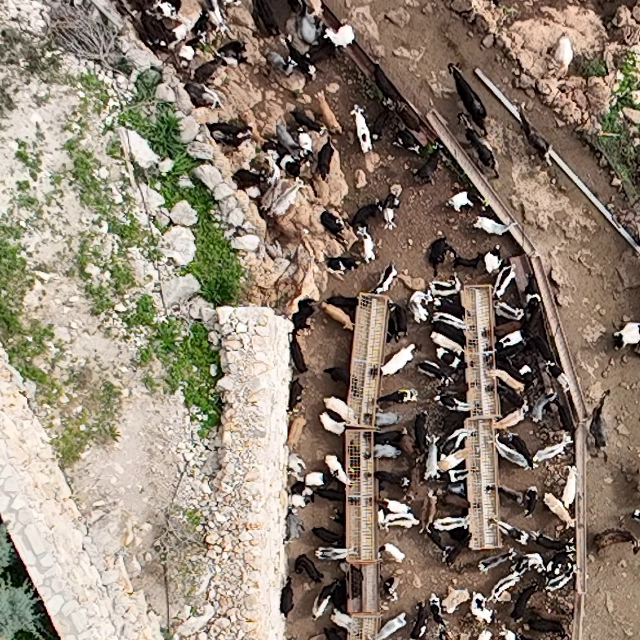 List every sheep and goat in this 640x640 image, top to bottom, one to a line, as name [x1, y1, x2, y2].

goat [199, 0, 229, 32]
goat [252, 0, 281, 35]
goat [287, 0, 302, 11]
goat [304, 0, 324, 14]
goat [156, 2, 177, 16]
goat [248, 6, 269, 38]
goat [302, 6, 318, 45]
goat [140, 10, 165, 46]
goat [190, 13, 210, 34]
goat [152, 18, 176, 40]
goat [167, 25, 186, 51]
goat [324, 25, 355, 47]
goat [180, 32, 205, 67]
goat [552, 32, 574, 76]
goat [281, 35, 316, 80]
goat [218, 40, 245, 56]
goat [304, 41, 334, 61]
goat [266, 51, 296, 75]
goat [195, 57, 226, 82]
goat [447, 62, 488, 135]
goat [373, 63, 403, 103]
goat [184, 83, 225, 109]
goat [315, 90, 343, 132]
goat [372, 99, 391, 140]
goat [395, 101, 421, 133]
goat [514, 101, 553, 166]
goat [350, 103, 374, 152]
goat [289, 109, 327, 135]
goat [457, 111, 498, 176]
goat [207, 121, 254, 135]
goat [276, 125, 308, 160]
goat [393, 126, 419, 154]
goat [297, 127, 312, 151]
goat [213, 130, 251, 148]
goat [318, 135, 334, 181]
goat [264, 142, 300, 174]
goat [417, 142, 442, 182]
goat [263, 154, 280, 183]
goat [230, 169, 265, 187]
goat [259, 176, 286, 210]
goat [269, 178, 303, 216]
goat [384, 192, 396, 230]
goat [446, 192, 490, 212]
goat [350, 199, 383, 226]
goat [320, 210, 344, 233]
goat [472, 216, 517, 236]
goat [356, 226, 376, 263]
goat [428, 236, 454, 267]
goat [484, 244, 501, 273]
goat [319, 252, 359, 269]
goat [452, 252, 483, 267]
goat [370, 260, 398, 295]
goat [491, 264, 516, 301]
goat [429, 272, 461, 295]
goat [523, 273, 541, 311]
goat [408, 290, 433, 323]
goat [325, 295, 369, 308]
goat [434, 296, 471, 318]
goat [322, 301, 355, 331]
goat [387, 302, 408, 341]
goat [493, 302, 524, 319]
goat [527, 306, 542, 332]
goat [433, 312, 474, 330]
goat [433, 321, 466, 345]
goat [481, 321, 523, 336]
goat [612, 321, 639, 350]
goat [288, 330, 309, 374]
goat [484, 330, 522, 355]
goat [430, 333, 465, 355]
goat [531, 334, 553, 361]
goat [635, 334, 639, 358]
goat [486, 341, 526, 364]
goat [370, 343, 414, 379]
goat [435, 348, 474, 370]
goat [512, 358, 533, 394]
goat [490, 360, 524, 381]
goat [546, 360, 569, 388]
goat [416, 361, 454, 385]
goat [323, 366, 361, 397]
goat [485, 369, 524, 391]
goat [286, 377, 302, 414]
goat [437, 380, 478, 394]
goat [485, 384, 528, 412]
goat [371, 388, 417, 407]
goat [588, 390, 611, 457]
goat [531, 391, 557, 421]
goat [434, 394, 481, 412]
goat [323, 399, 358, 425]
goat [553, 402, 572, 430]
goat [491, 407, 524, 429]
goat [414, 410, 429, 453]
goat [363, 412, 401, 425]
goat [318, 413, 347, 435]
goat [286, 415, 306, 451]
goat [401, 427, 424, 464]
goat [439, 428, 476, 460]
goat [365, 431, 401, 444]
goat [488, 432, 527, 467]
goat [508, 432, 539, 471]
goat [532, 433, 574, 461]
goat [424, 434, 440, 480]
goat [347, 438, 360, 478]
goat [363, 445, 402, 460]
goat [438, 447, 479, 473]
goat [287, 453, 305, 473]
goat [324, 454, 353, 485]
goat [438, 466, 479, 482]
goat [561, 466, 579, 508]
goat [404, 468, 419, 503]
goat [305, 470, 338, 486]
goat [368, 471, 409, 487]
goat [290, 481, 313, 507]
goat [447, 483, 466, 494]
goat [485, 484, 523, 506]
goat [524, 486, 537, 519]
goat [314, 487, 354, 504]
goat [418, 488, 437, 534]
goat [436, 488, 482, 509]
goat [544, 493, 577, 529]
goat [369, 497, 410, 514]
goat [331, 509, 346, 524]
goat [632, 510, 639, 541]
goat [282, 513, 304, 545]
goat [379, 514, 420, 531]
goat [433, 514, 471, 530]
goat [488, 516, 529, 545]
goat [311, 526, 341, 543]
goat [427, 526, 450, 554]
goat [594, 528, 639, 555]
goat [530, 530, 577, 551]
goat [442, 532, 473, 571]
goat [377, 543, 406, 564]
goat [317, 544, 359, 560]
goat [547, 546, 574, 577]
goat [478, 548, 515, 574]
goat [295, 553, 324, 584]
goat [511, 553, 546, 576]
goat [545, 563, 578, 591]
goat [345, 564, 362, 599]
goat [489, 572, 522, 602]
goat [280, 576, 293, 618]
goat [385, 576, 398, 602]
goat [311, 578, 340, 619]
goat [332, 579, 349, 615]
goat [510, 583, 539, 621]
goat [442, 587, 469, 613]
goat [471, 591, 492, 623]
goat [429, 593, 446, 627]
goat [409, 600, 426, 639]
goat [331, 608, 358, 635]
goat [368, 610, 407, 639]
goat [529, 617, 565, 637]
goat [500, 625, 518, 639]
goat [323, 627, 359, 639]
goat [439, 628, 457, 639]
goat [469, 630, 492, 639]
goat [517, 632, 551, 639]